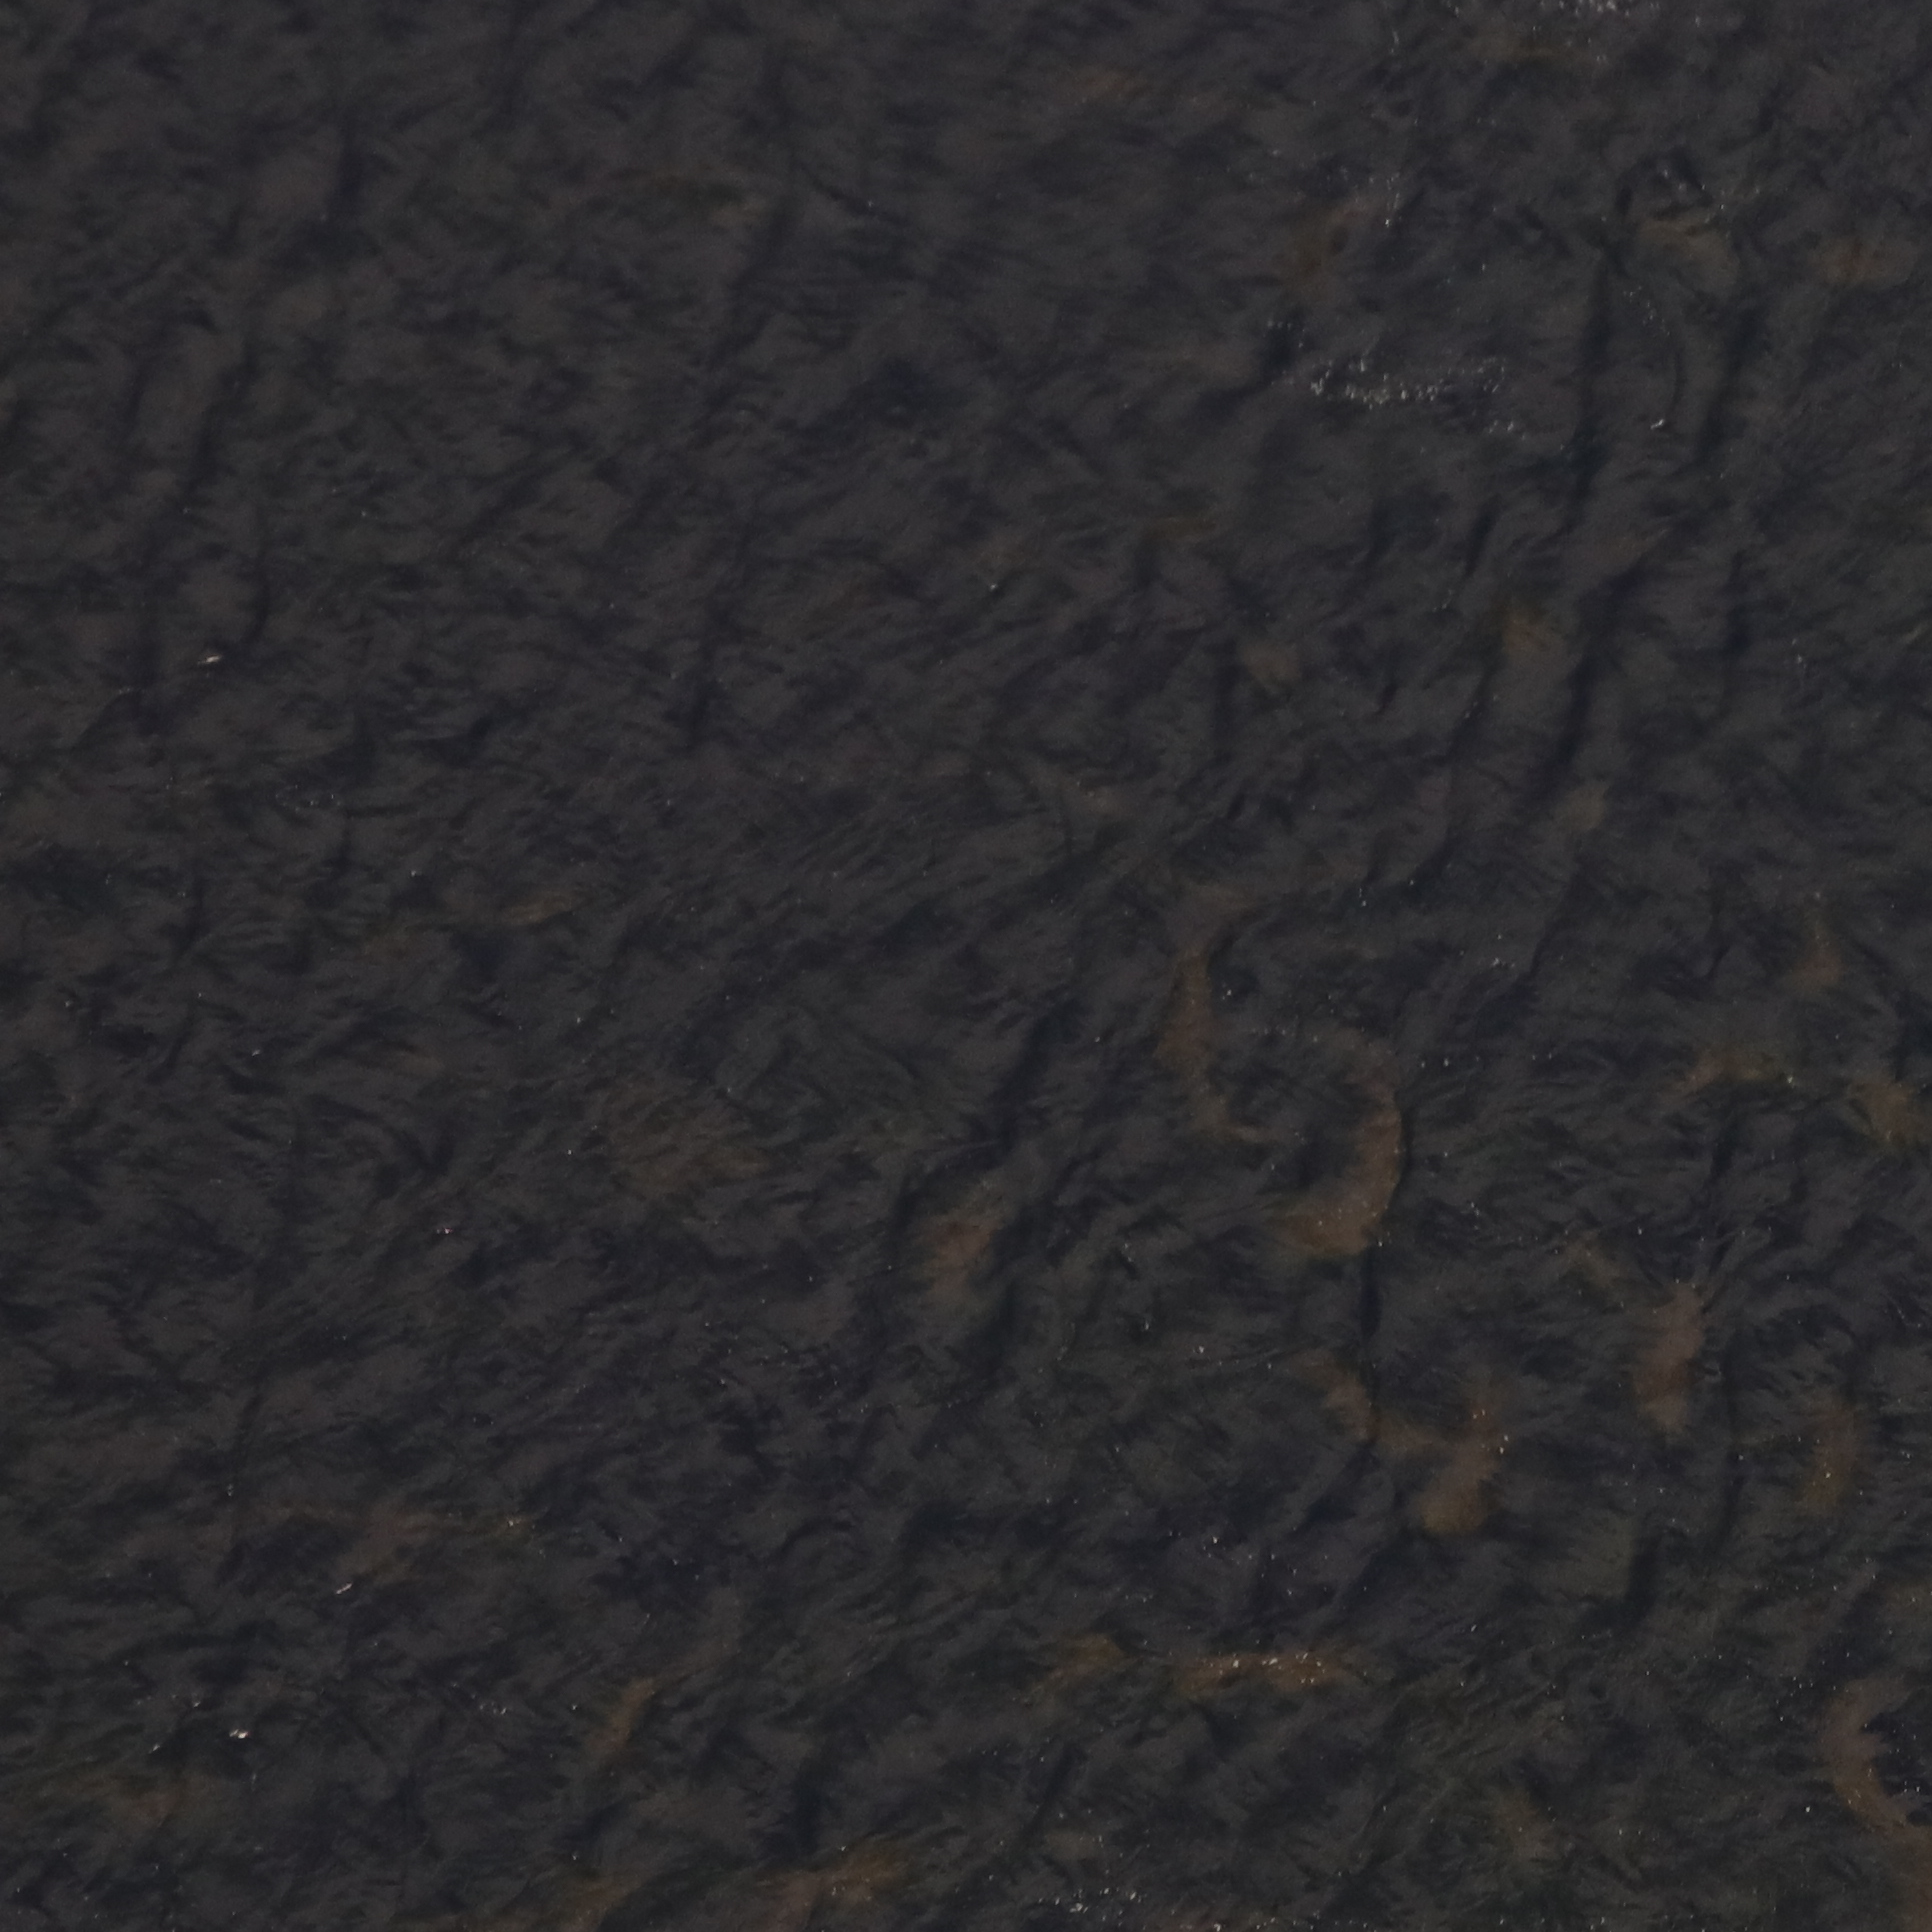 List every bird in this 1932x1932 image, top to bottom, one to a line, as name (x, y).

None